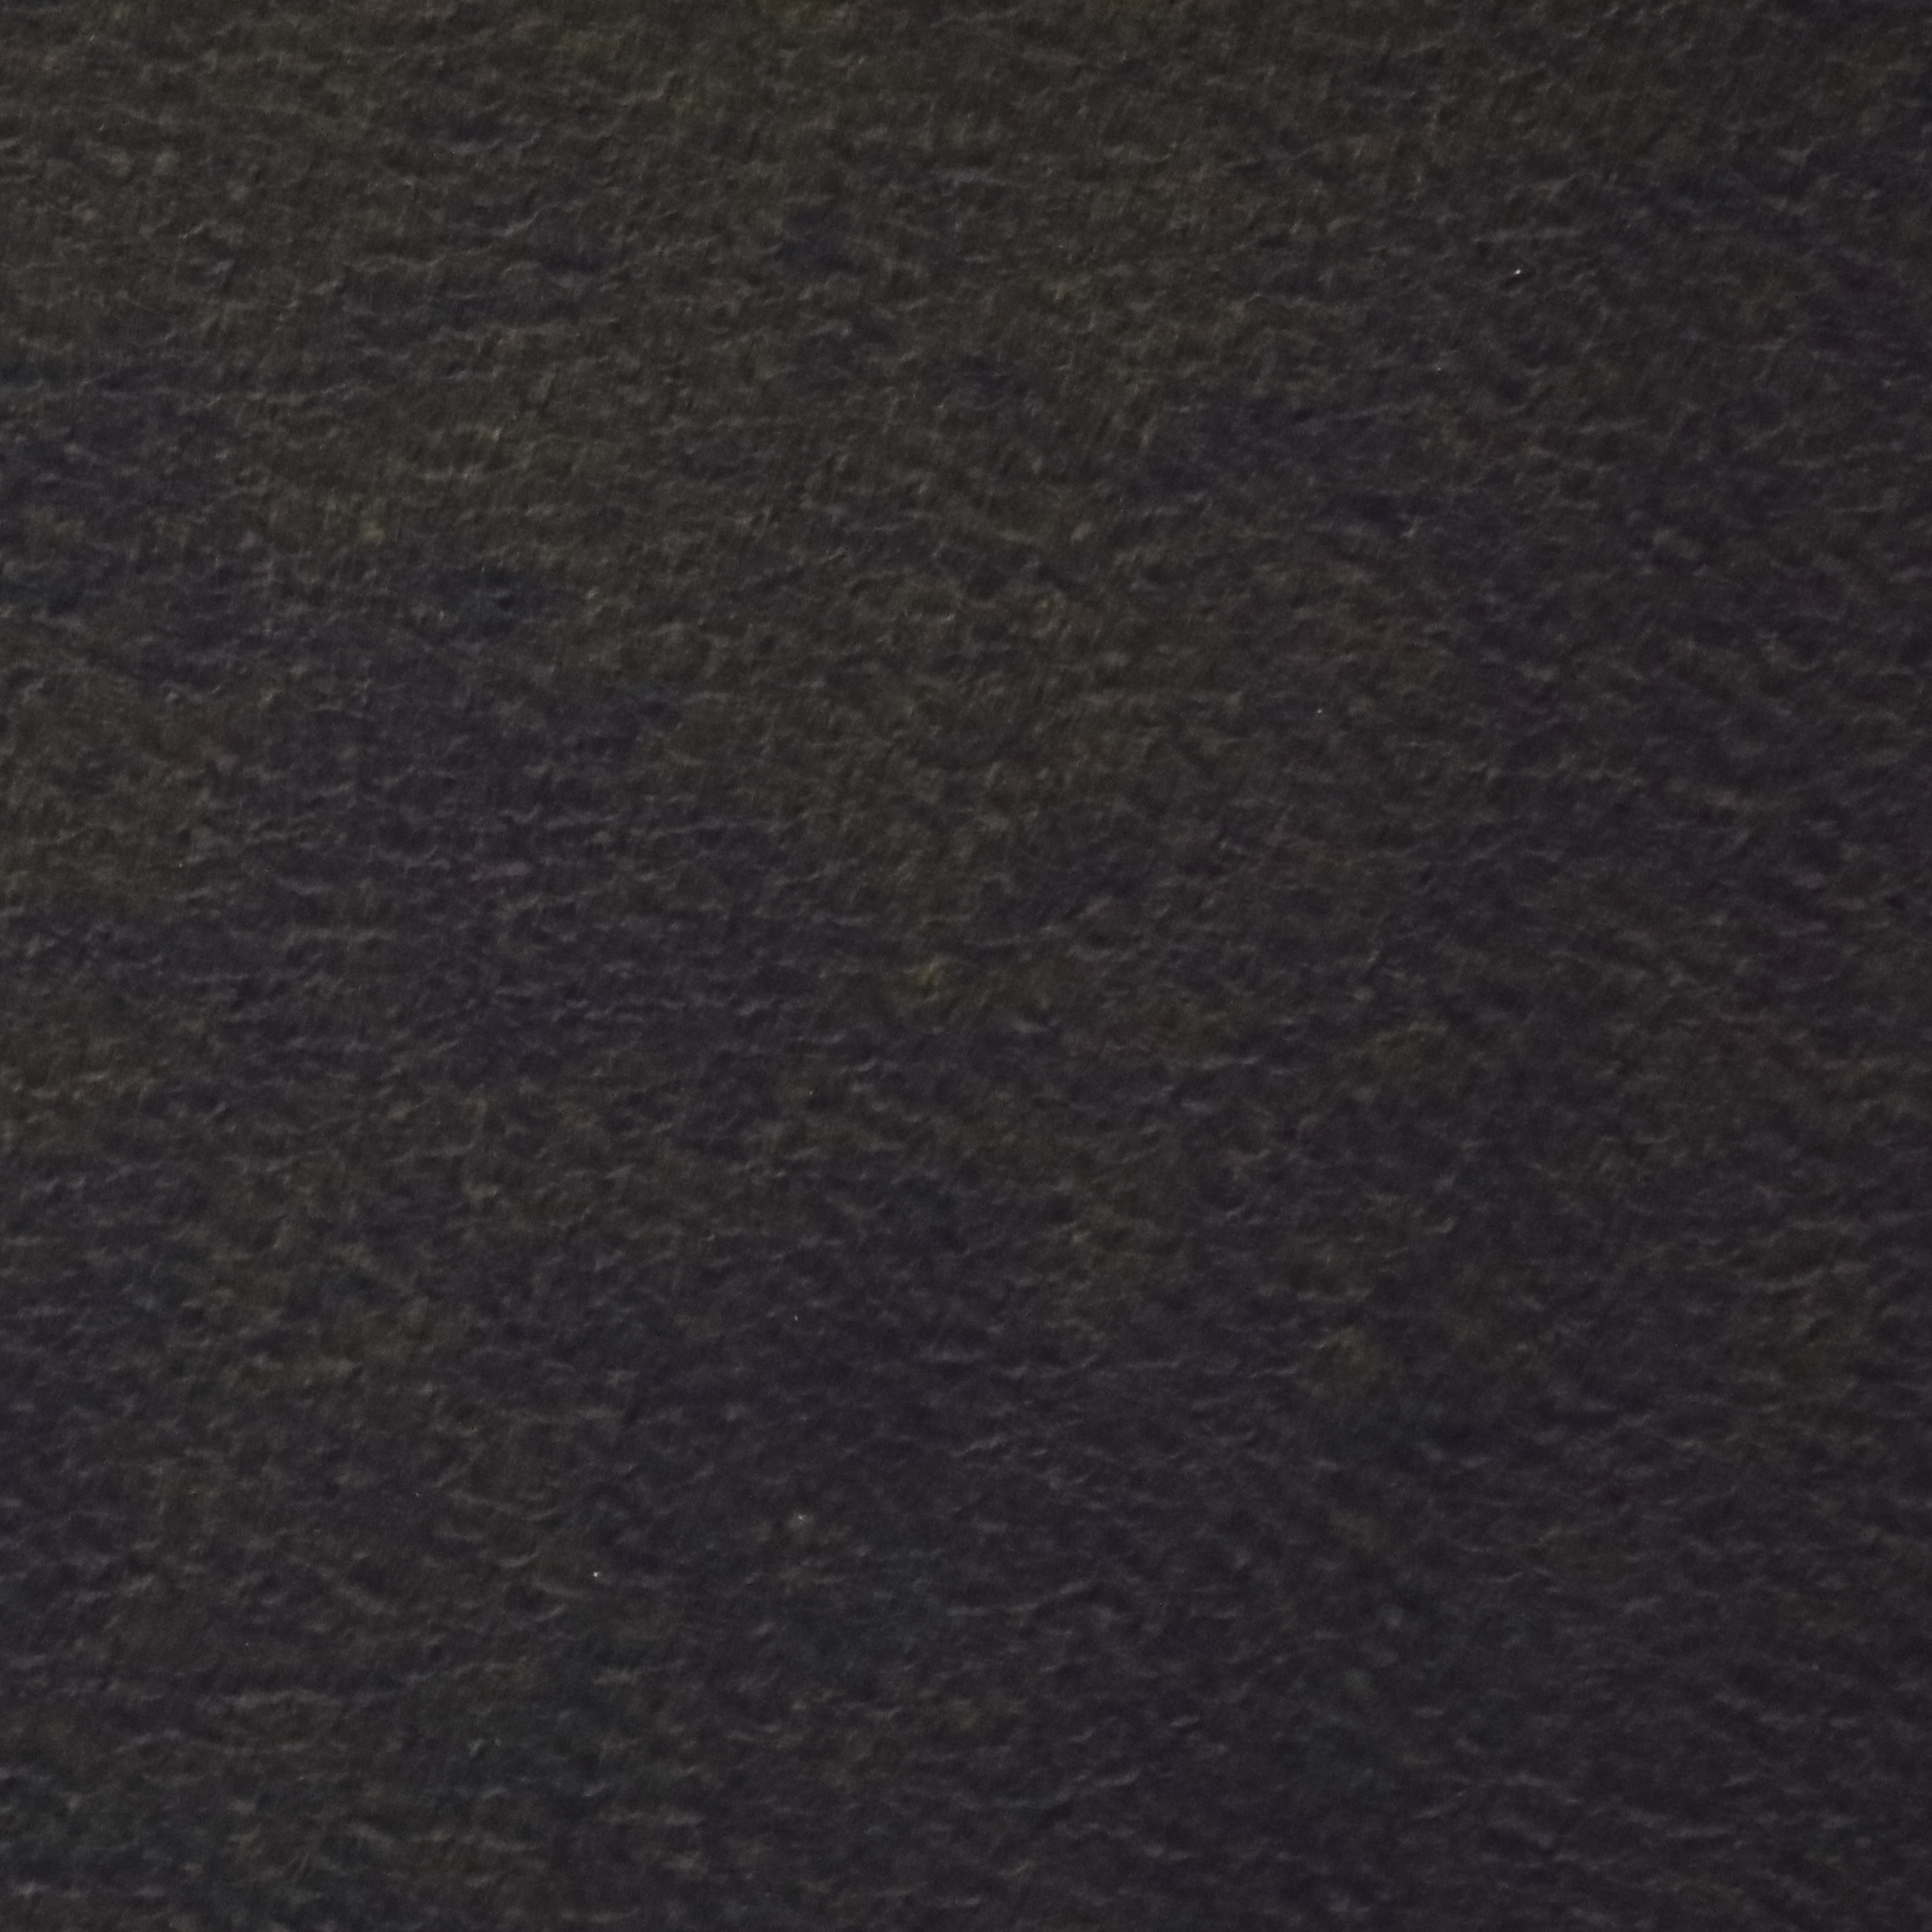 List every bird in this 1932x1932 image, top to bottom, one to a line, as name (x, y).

None